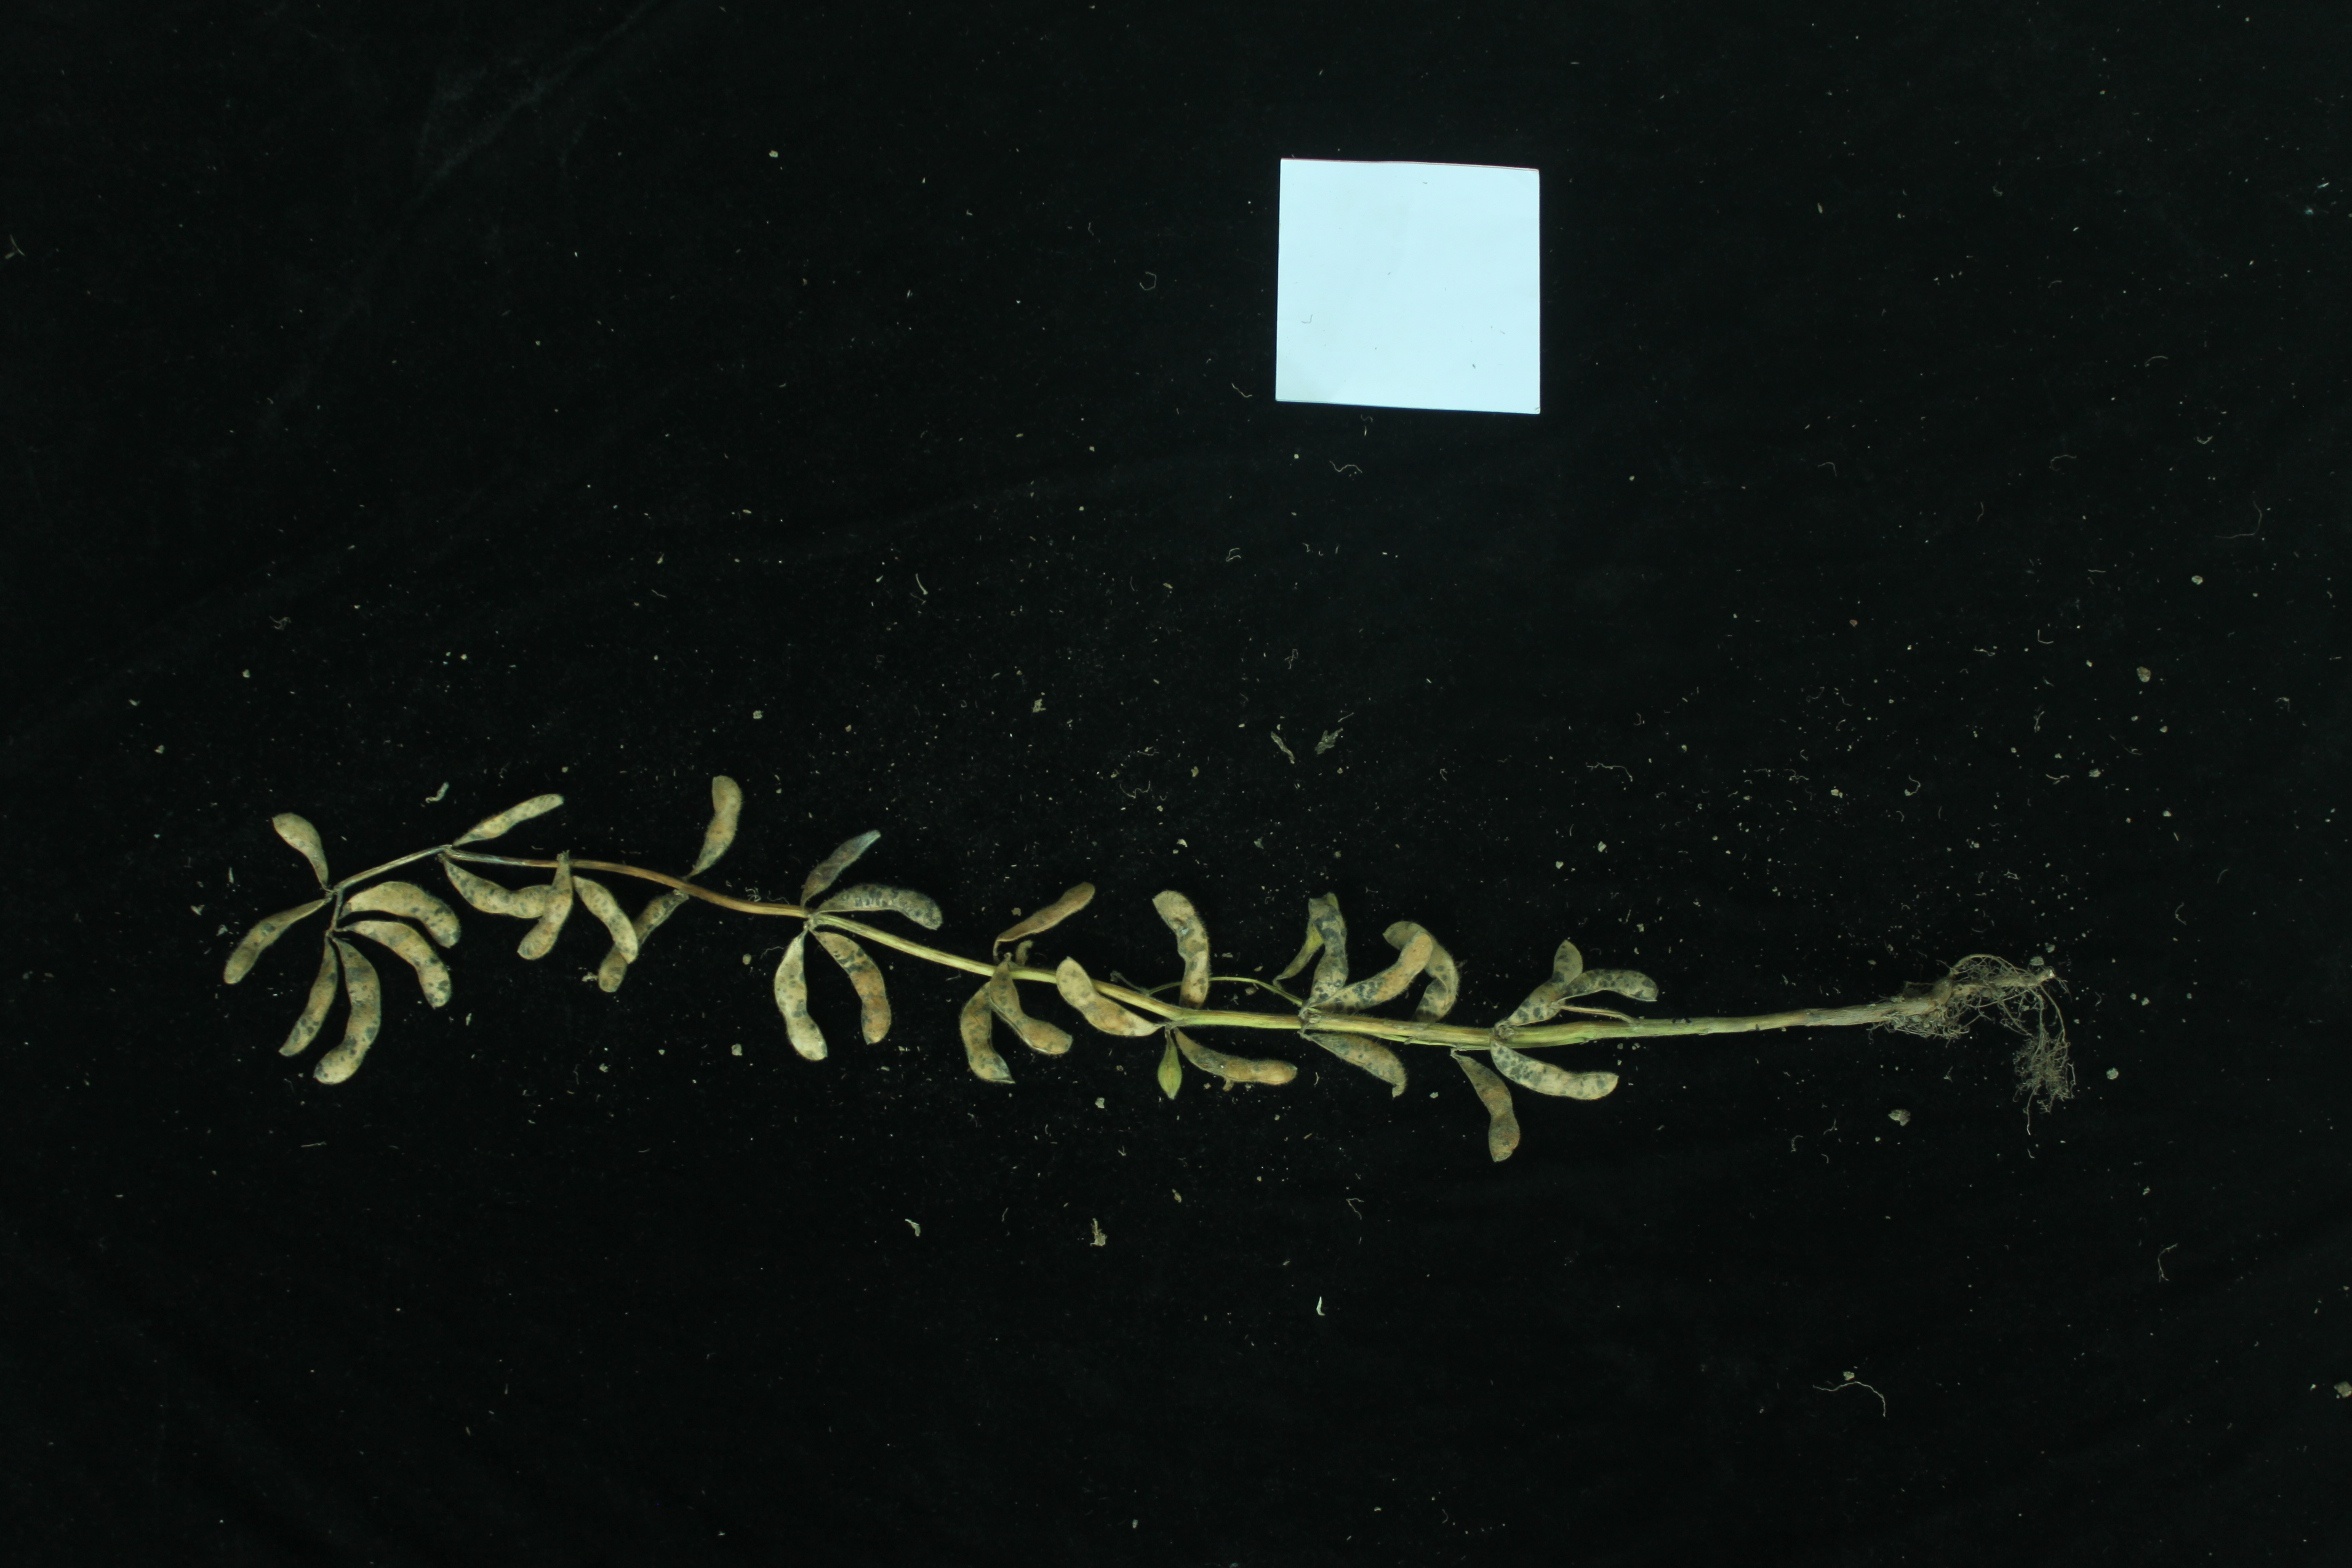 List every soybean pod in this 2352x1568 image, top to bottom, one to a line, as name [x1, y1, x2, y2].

soybean pod [689, 776, 743, 879]
soybean pod [452, 796, 563, 845]
soybean pod [270, 813, 329, 892]
soybean pod [800, 832, 881, 911]
soybean pod [438, 855, 551, 921]
soybean pod [514, 857, 573, 961]
soybean pod [573, 876, 639, 964]
soybean pod [340, 882, 461, 948]
soybean pod [992, 883, 1095, 957]
soybean pod [816, 884, 943, 932]
soybean pod [1151, 891, 1210, 1011]
soybean pod [596, 894, 690, 993]
soybean pod [1296, 894, 1348, 1014]
soybean pod [224, 898, 327, 985]
soybean pod [1273, 899, 1323, 983]
soybean pod [339, 921, 452, 1010]
soybean pod [1317, 923, 1433, 1009]
soybean pod [773, 931, 828, 1063]
soybean pod [810, 931, 892, 1046]
soybean pod [277, 933, 337, 1058]
soybean pod [313, 937, 381, 1086]
soybean pod [1416, 938, 1460, 1024]
soybean pod [1503, 938, 1583, 1028]
soybean pod [1056, 957, 1169, 1038]
soybean pod [992, 958, 1075, 1057]
soybean pod [1562, 970, 1657, 1005]
soybean pod [959, 980, 1018, 1085]
soybean pod [1174, 1029, 1298, 1086]
soybean pod [1157, 1032, 1183, 1099]
soybean pod [1303, 1032, 1406, 1096]
soybean pod [1490, 1038, 1618, 1101]
soybean pod [1451, 1054, 1521, 1162]